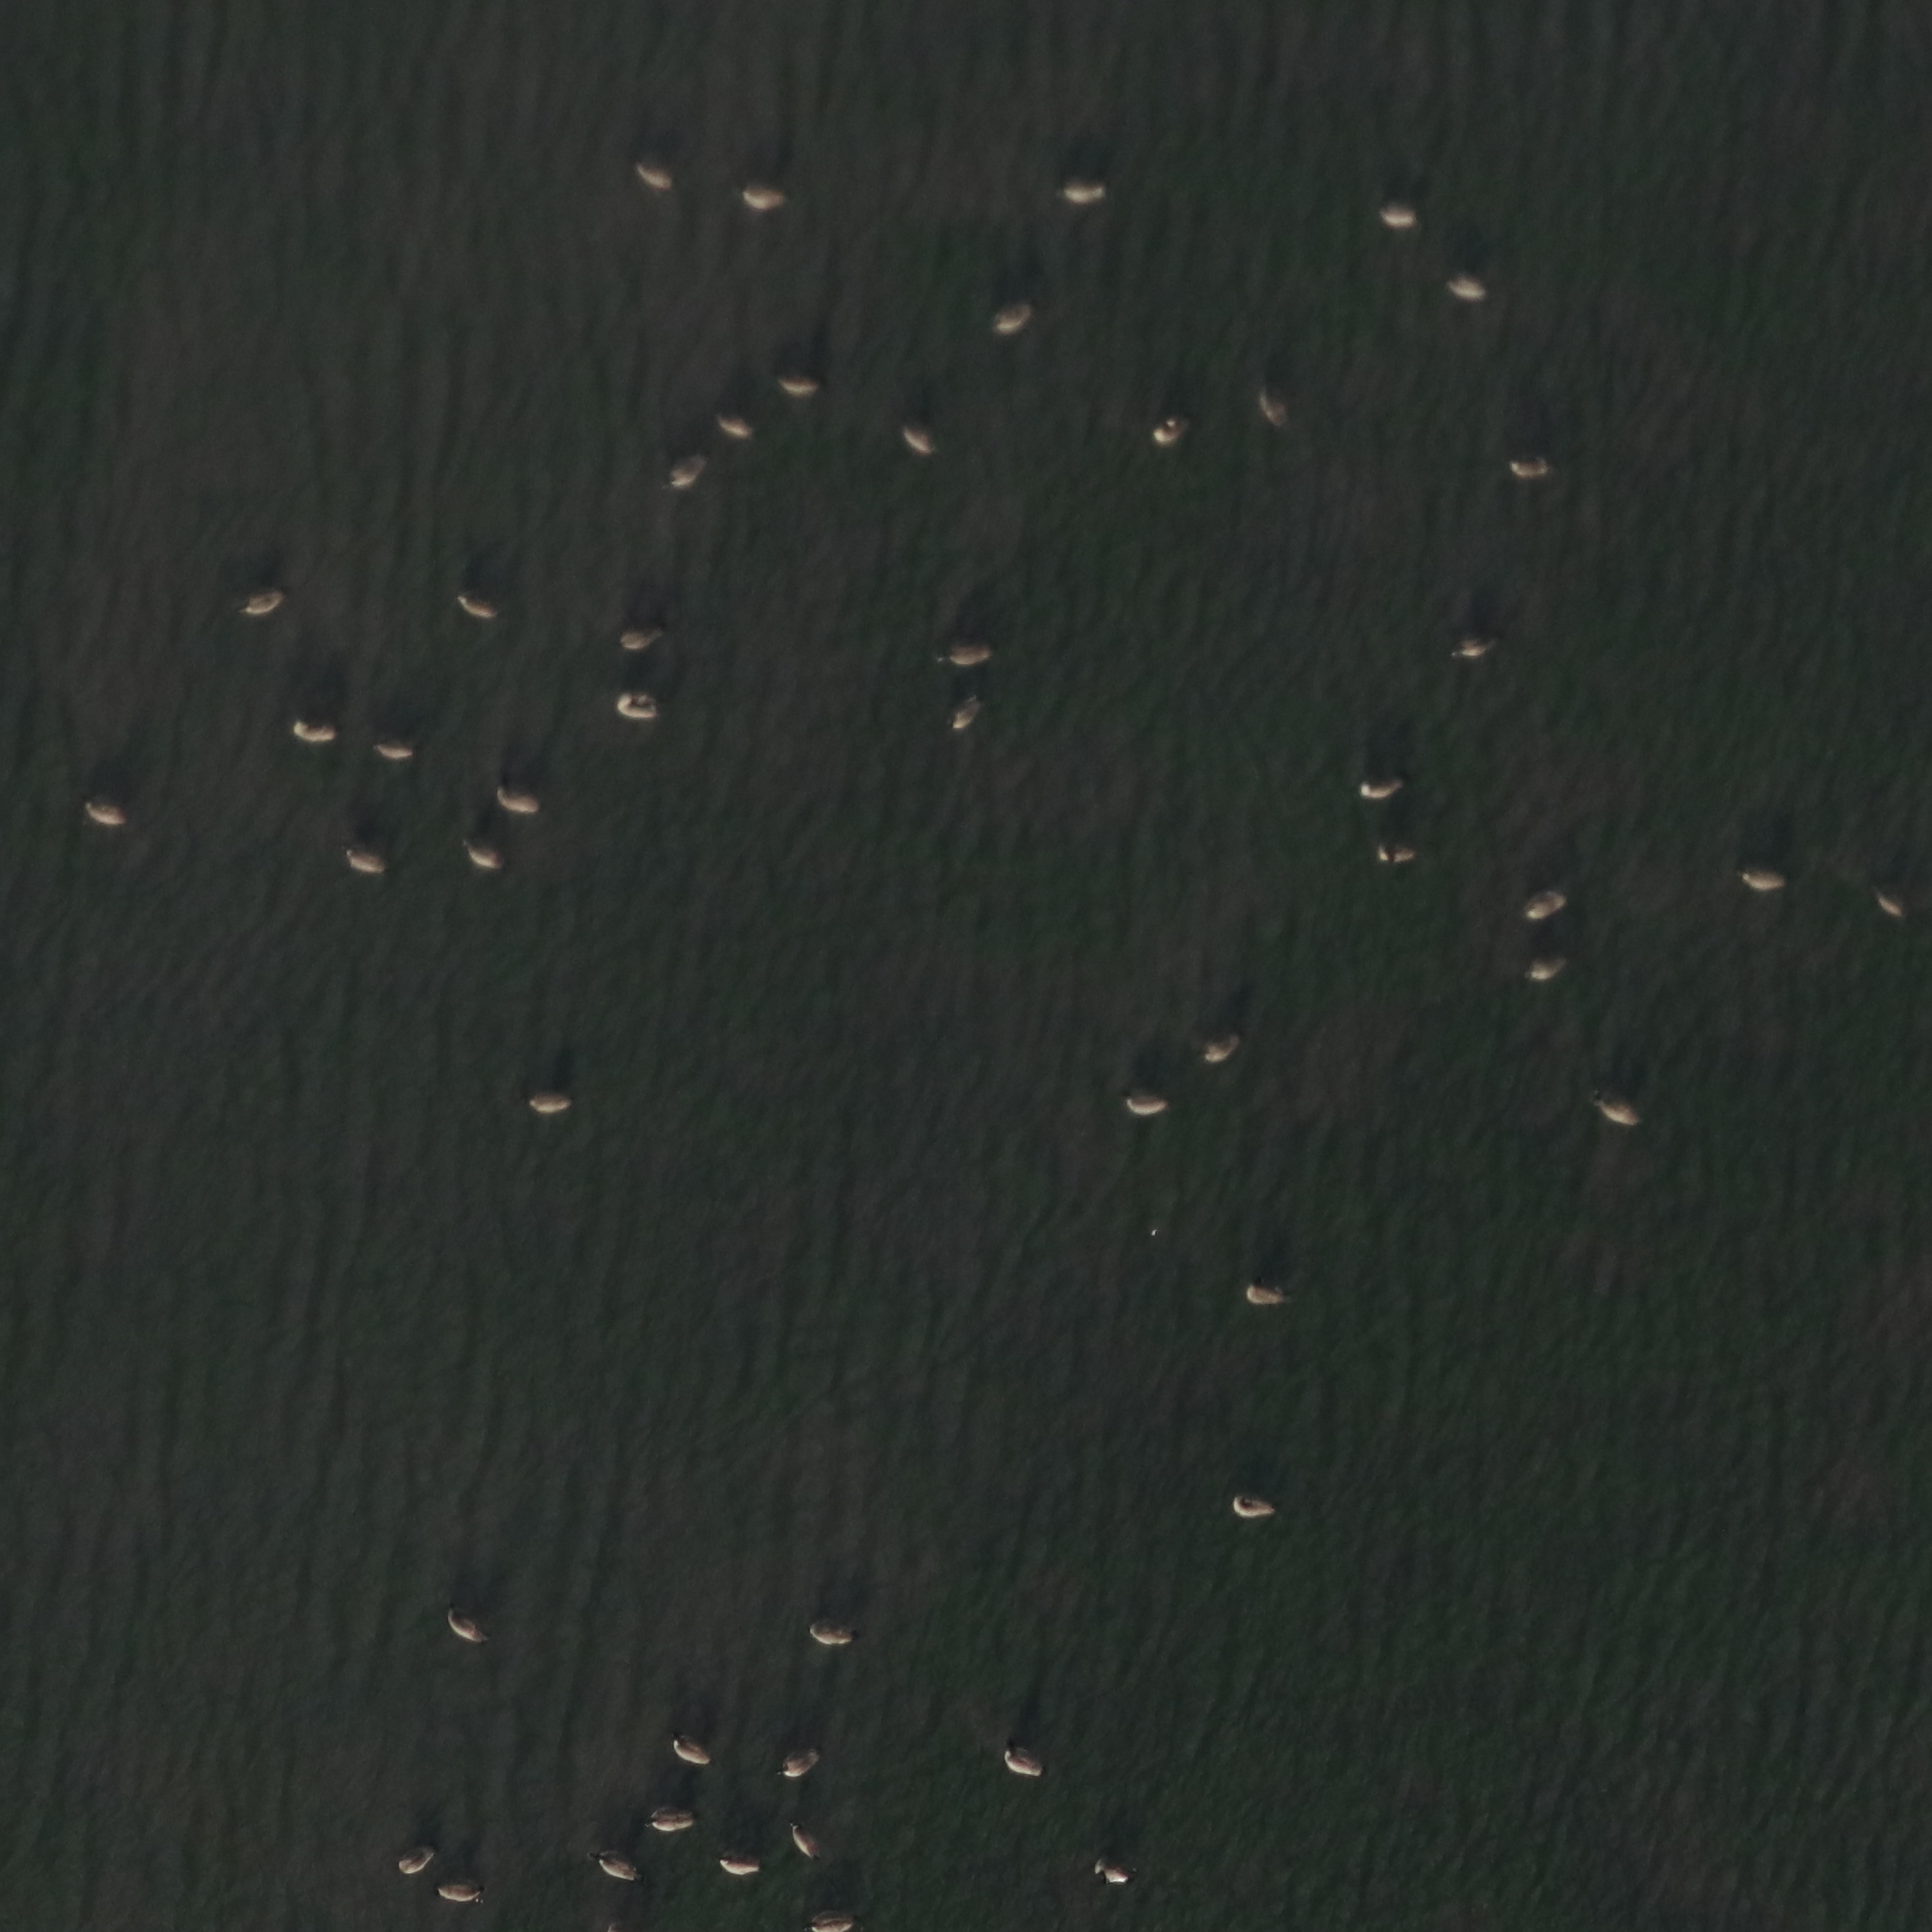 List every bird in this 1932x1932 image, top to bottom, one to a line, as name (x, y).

Canada goose (658, 170)
Canada goose (1082, 189)
Canada goose (760, 195)
Canada goose (1400, 215)
Canada goose (1468, 286)
Canada goose (1016, 314)
Canada goose (801, 386)
Canada goose (1275, 406)
Canada goose (733, 422)
Canada goose (1171, 427)
Canada goose (921, 437)
Canada goose (691, 467)
Canada goose (1529, 468)
Canada goose (266, 604)
Canada goose (474, 605)
Canada goose (639, 637)
Canada goose (1476, 646)
Canada goose (966, 648)
Canada goose (640, 705)
Canada goose (970, 707)
Canada goose (314, 731)
Canada goose (396, 749)
Canada goose (1379, 785)
Canada goose (517, 797)
Canada goose (108, 810)
Canada goose (1398, 852)
Canada goose (482, 854)
Canada goose (367, 860)
Canada goose (1761, 878)
Canada goose (1887, 902)
Canada goose (1547, 905)
Canada goose (1548, 965)
Canada goose (1218, 1050)
Canada goose (1148, 1100)
Canada goose (550, 1101)
Canada goose (1619, 1108)
Canada goose (1257, 1294)
Canada goose (1246, 1509)
Canada goose (466, 1625)
Canada goose (830, 1632)
Canada goose (693, 1748)
Canada goose (1022, 1761)
Canada goose (799, 1763)
Canada goose (671, 1820)
Canada goose (806, 1840)
Canada goose (416, 1857)
Canada goose (734, 1863)
Canada goose (619, 1865)
Canada goose (1111, 1874)
Canada goose (459, 1889)
Canada goose (831, 1924)